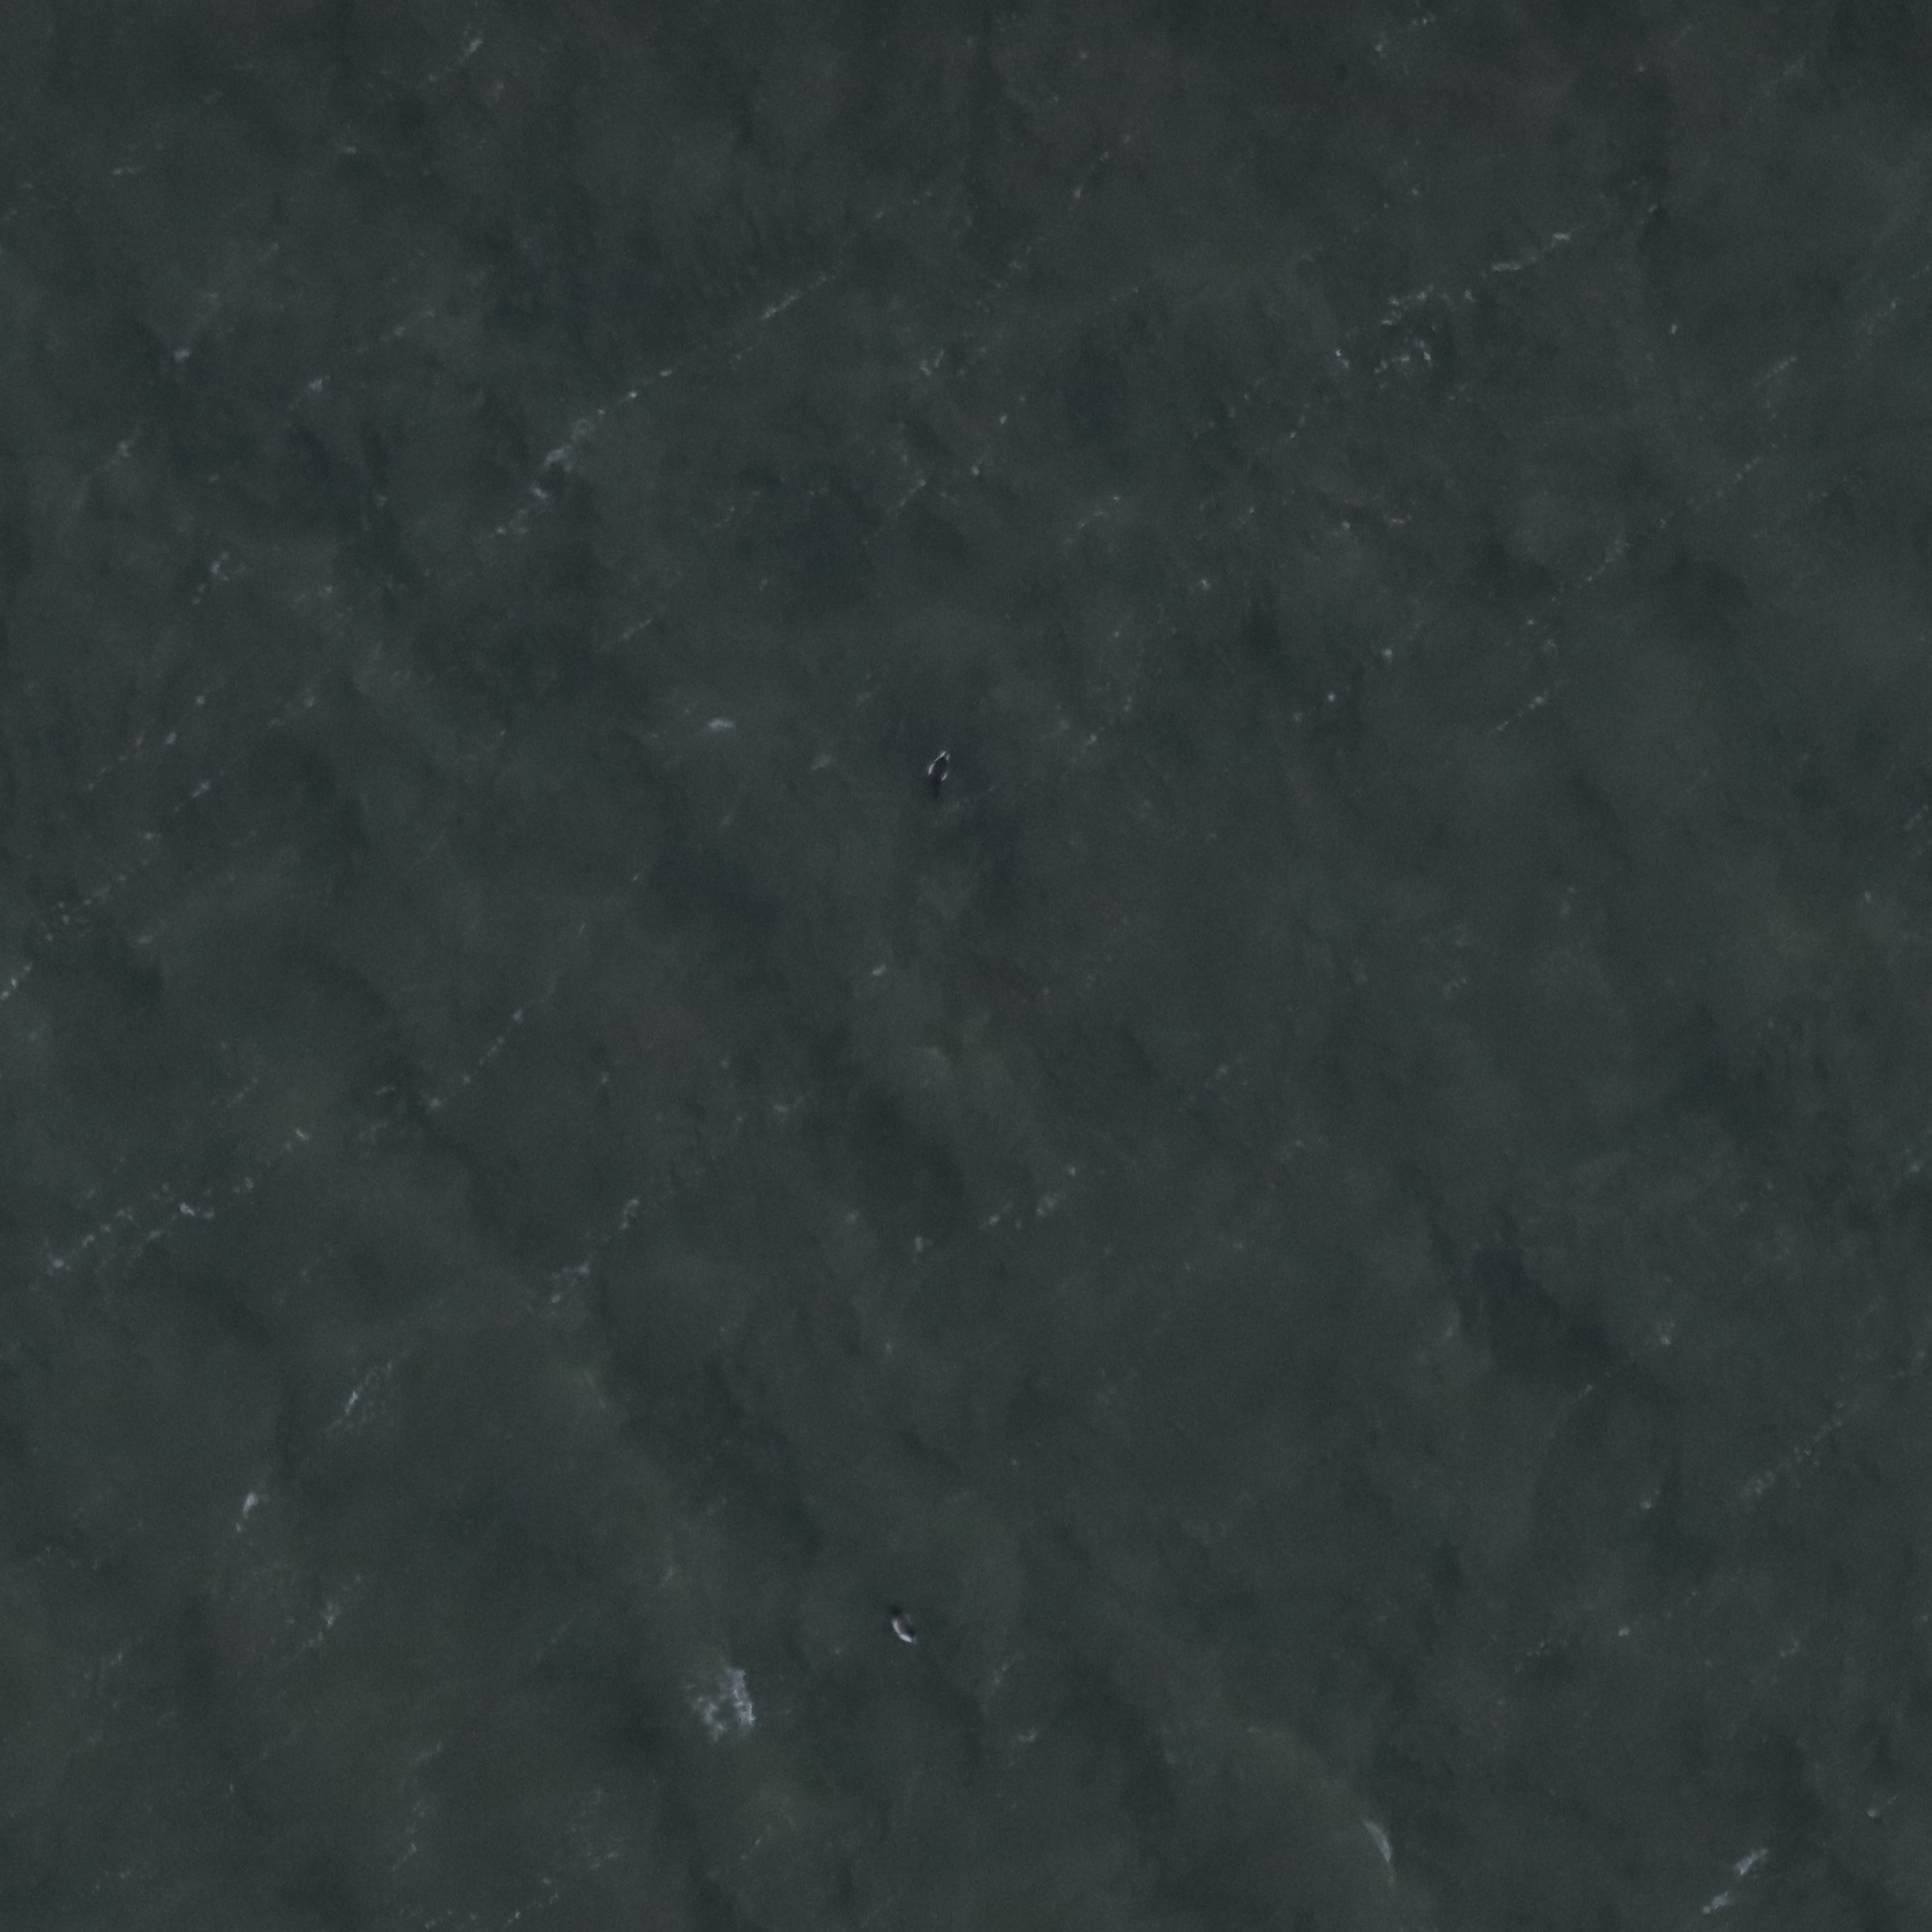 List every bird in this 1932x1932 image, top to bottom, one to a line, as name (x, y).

brant (939, 770)
brant (902, 1626)